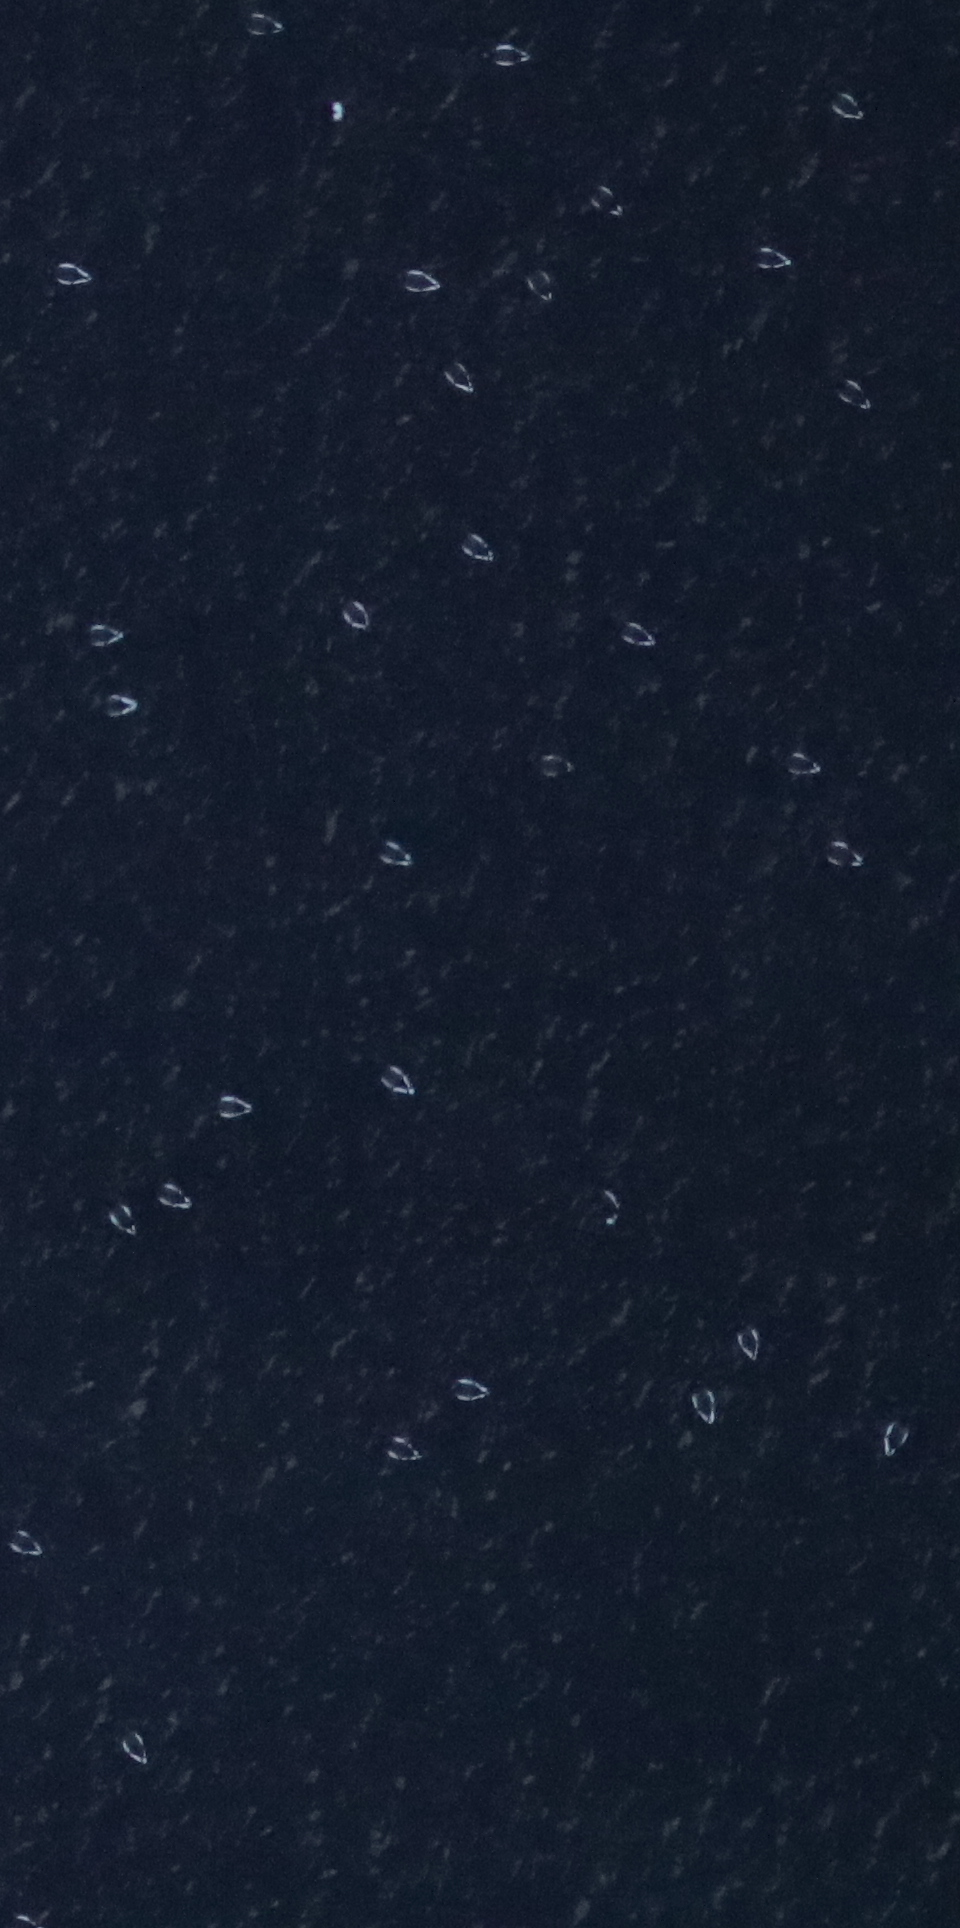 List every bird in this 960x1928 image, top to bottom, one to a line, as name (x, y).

brant (261, 25)
brant (505, 55)
brant (847, 106)
brant (603, 202)
brant (769, 259)
brant (67, 274)
brant (416, 282)
brant (538, 283)
brant (457, 375)
brant (852, 394)
brant (475, 548)
brant (355, 615)
brant (635, 633)
brant (101, 635)
brant (114, 704)
brant (798, 762)
brant (553, 765)
brant (392, 855)
brant (841, 856)
brant (394, 1079)
brant (230, 1108)
brant (174, 1195)
brant (122, 1220)
brant (748, 1341)
brant (468, 1389)
brant (703, 1402)
brant (896, 1437)
brant (398, 1450)
brant (20, 1543)
brant (134, 1745)